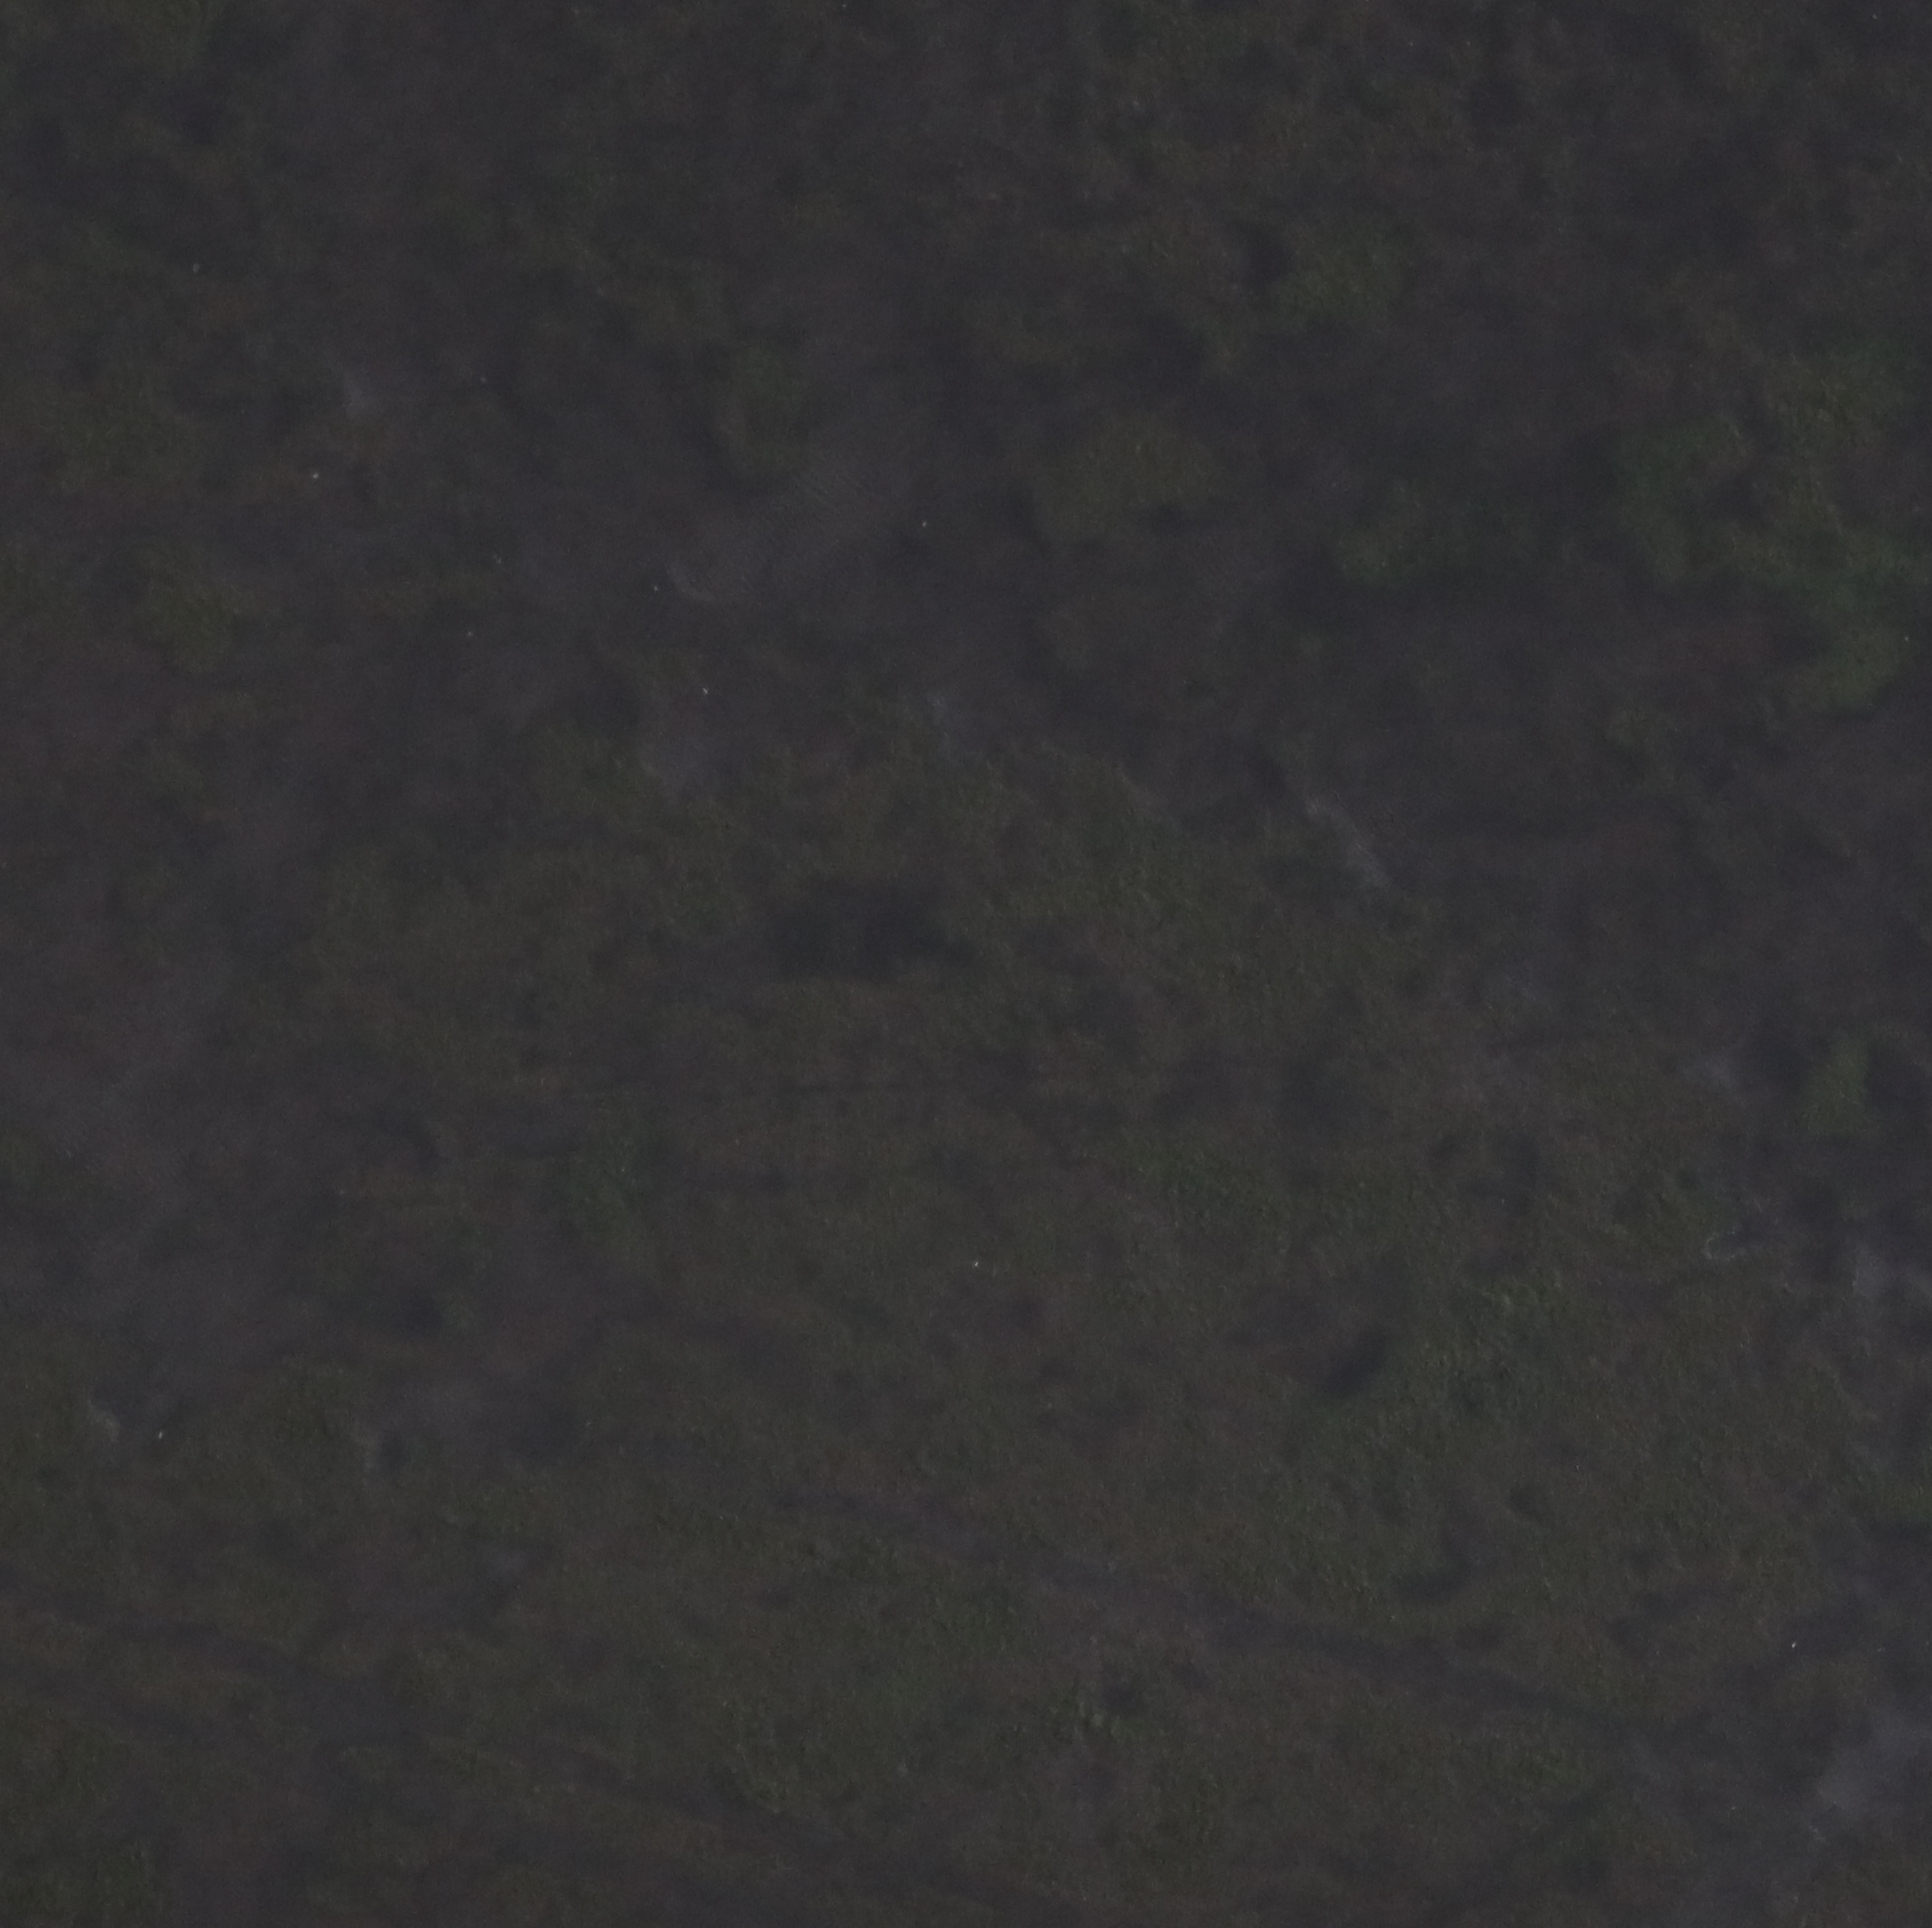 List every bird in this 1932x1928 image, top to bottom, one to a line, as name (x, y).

None